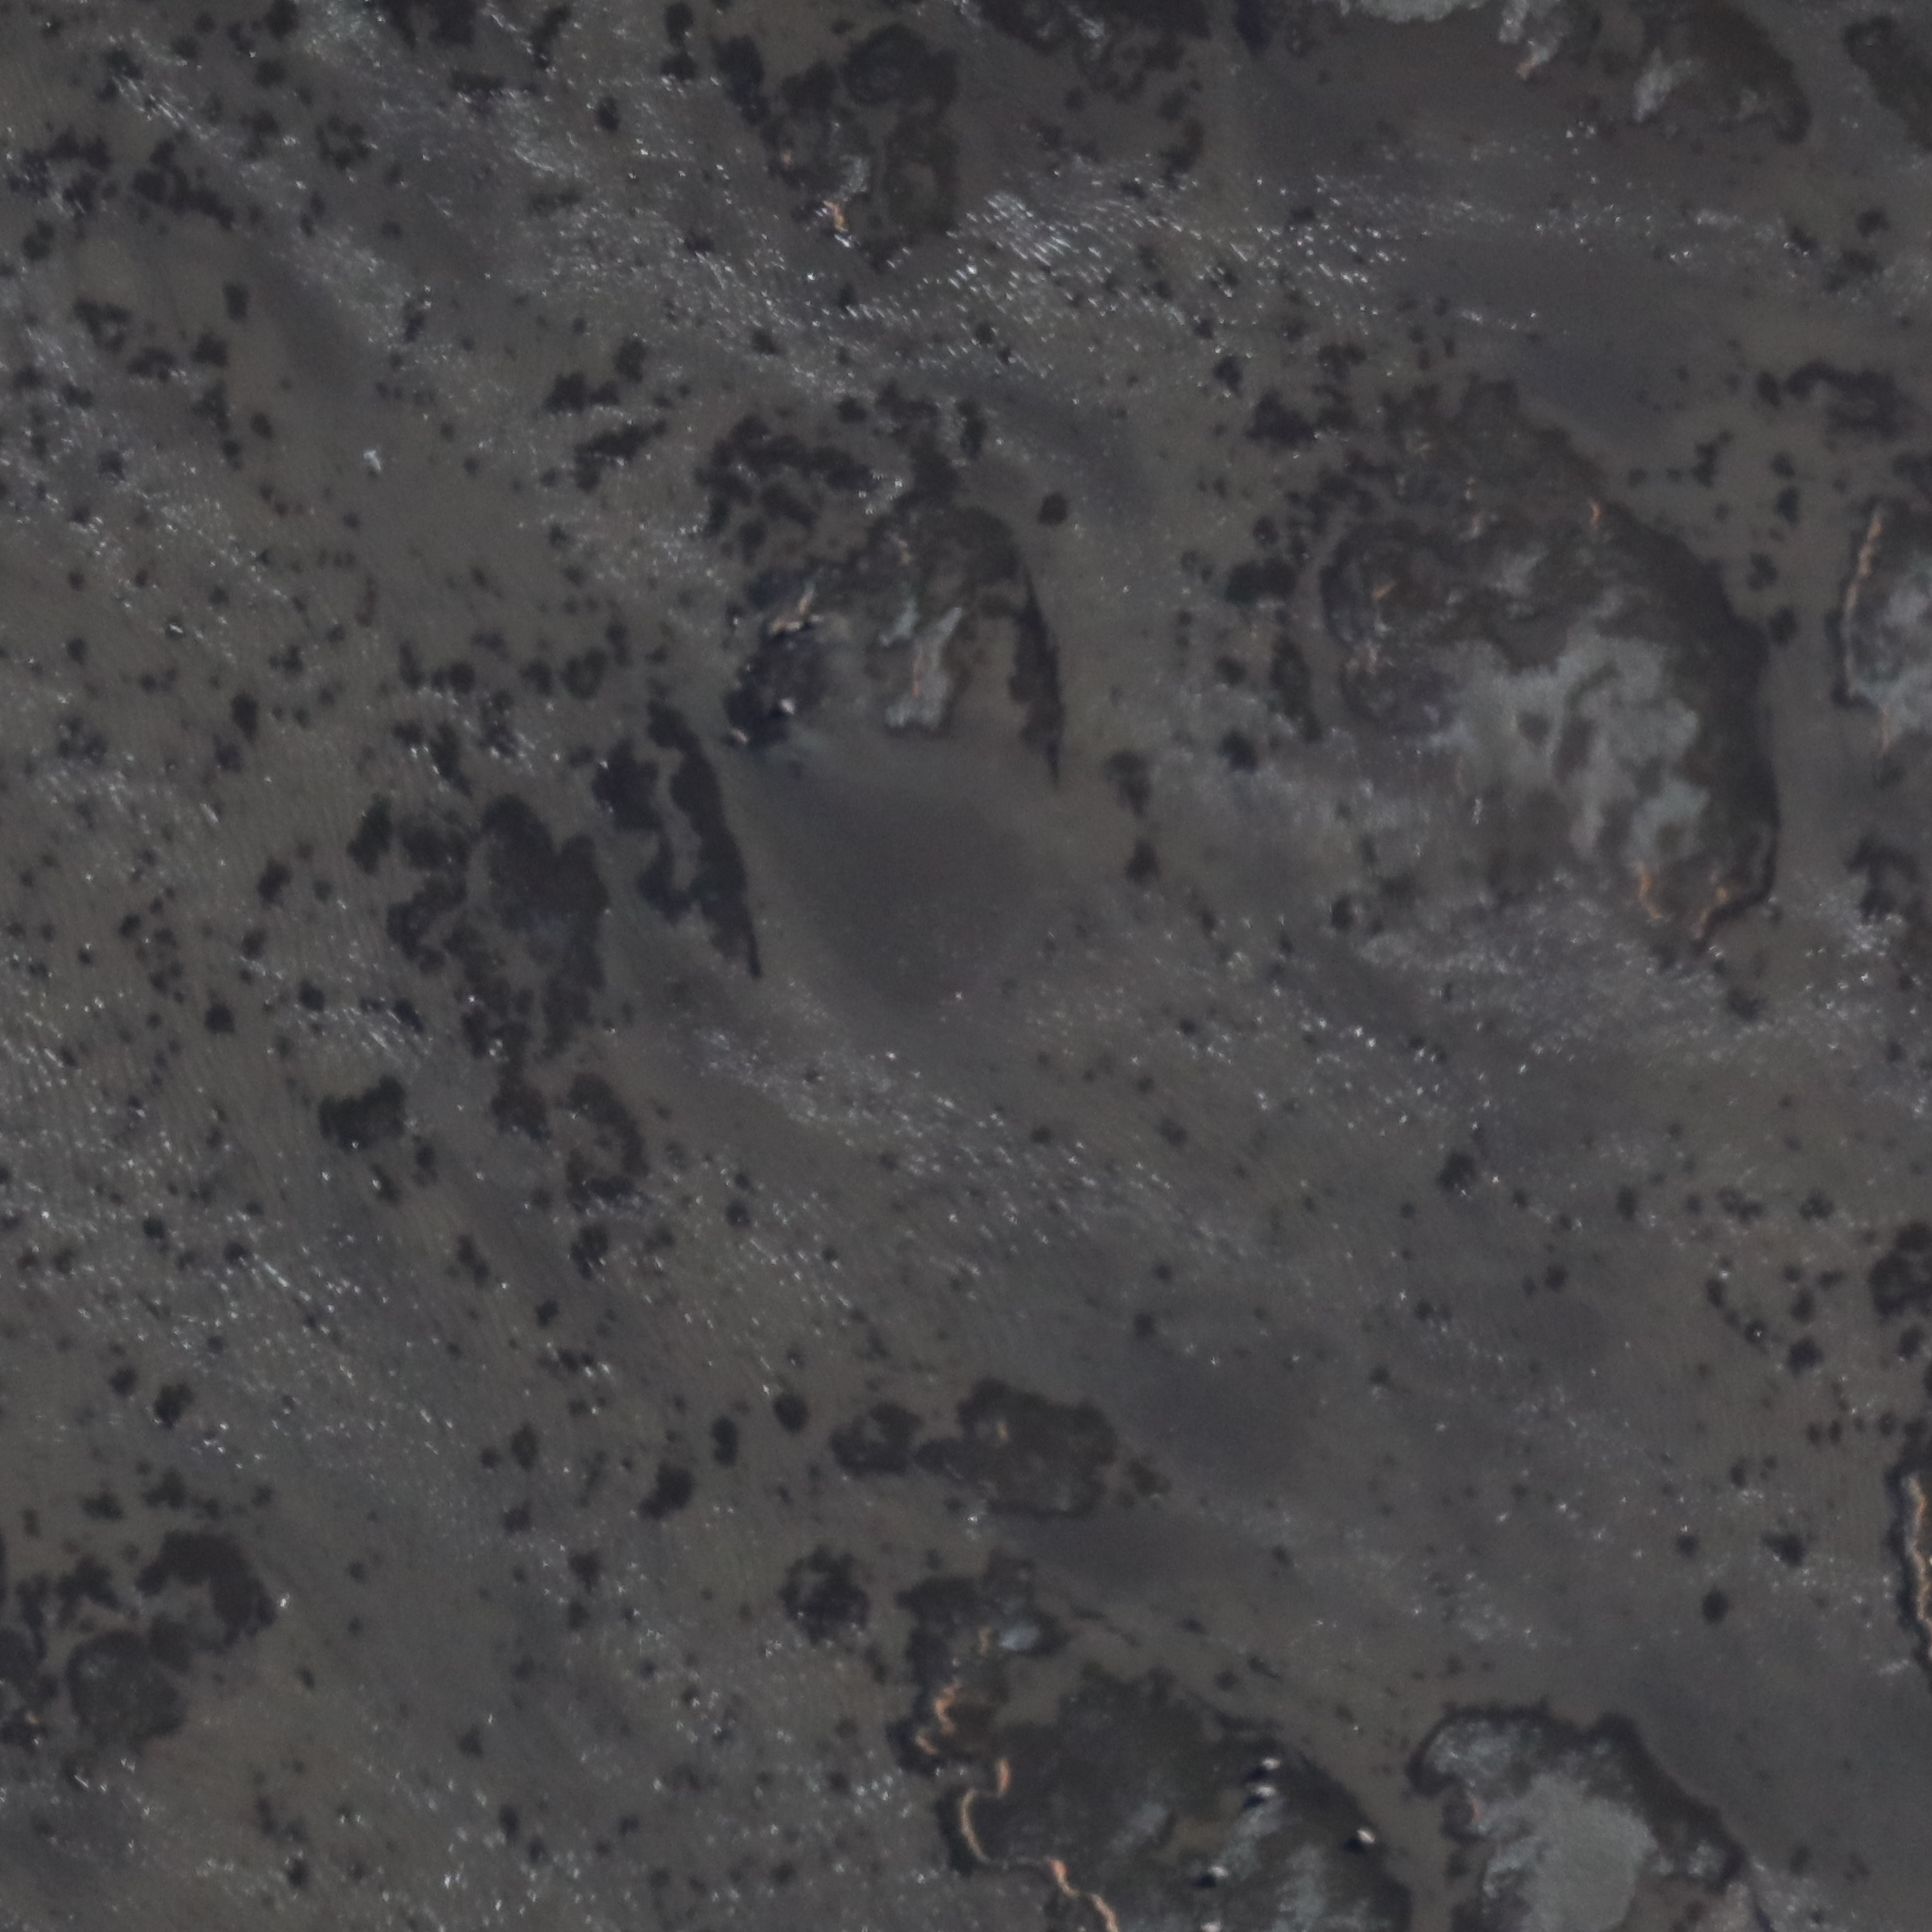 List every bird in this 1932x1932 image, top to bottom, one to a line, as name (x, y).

Canada goose (816, 619)
Canada goose (773, 625)
Canada goose (792, 626)
Canada goose (788, 710)
Canada goose (739, 735)
Canada goose (1271, 1766)
Canada goose (1262, 1793)
Canada goose (1365, 1836)
Canada goose (1218, 1872)
Canada goose (1210, 1929)